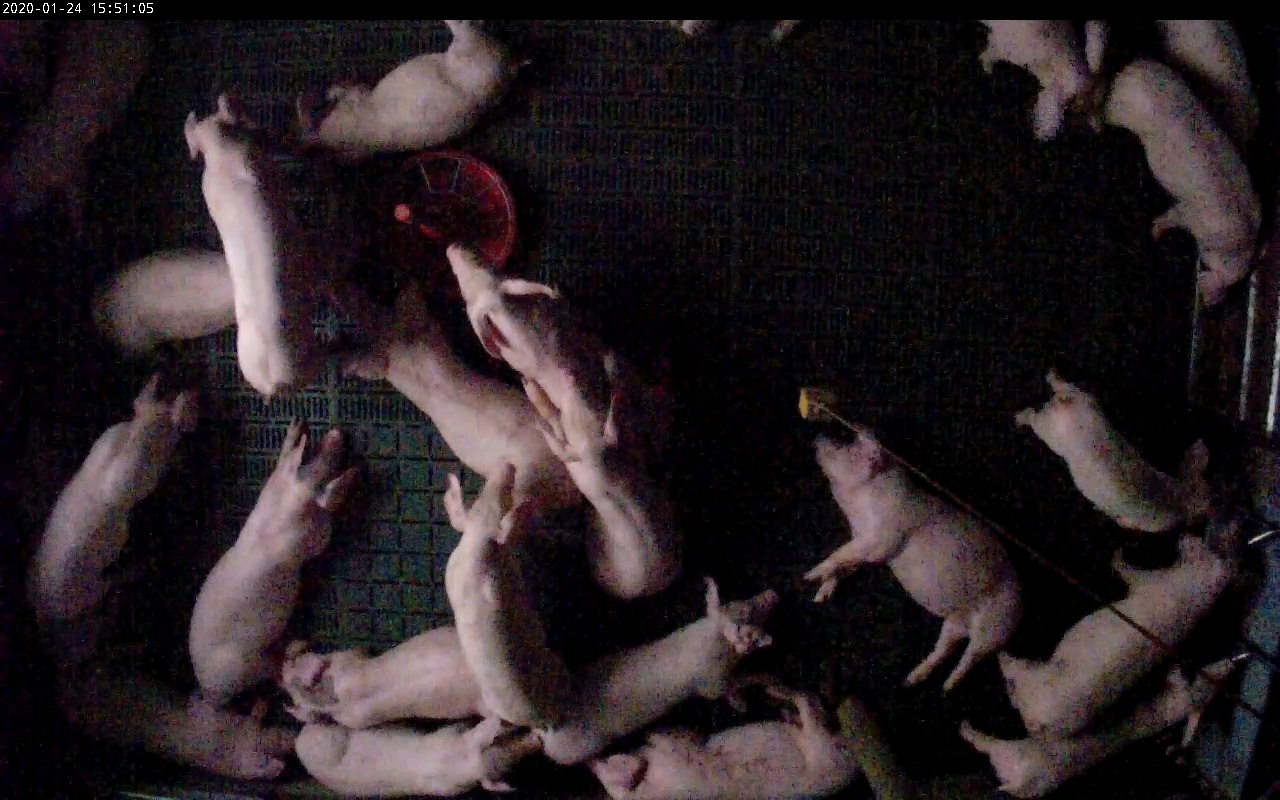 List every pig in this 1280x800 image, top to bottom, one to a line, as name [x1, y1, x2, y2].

pig [1155, 19, 1263, 161]
pig [966, 20, 1113, 141]
pig [6, 21, 151, 244]
pig [286, 21, 535, 168]
pig [1089, 57, 1263, 306]
pig [182, 92, 328, 400]
pig [92, 204, 369, 369]
pig [446, 239, 675, 468]
pig [344, 281, 586, 511]
pig [519, 351, 679, 596]
pig [1009, 364, 1219, 539]
pig [26, 373, 202, 630]
pig [186, 415, 357, 703]
pig [805, 425, 1021, 692]
pig [442, 462, 576, 738]
pig [999, 517, 1245, 739]
pig [535, 577, 782, 765]
pig [55, 589, 297, 780]
pig [277, 627, 493, 729]
pig [961, 653, 1238, 799]
pig [587, 682, 855, 799]
pig [293, 717, 544, 796]